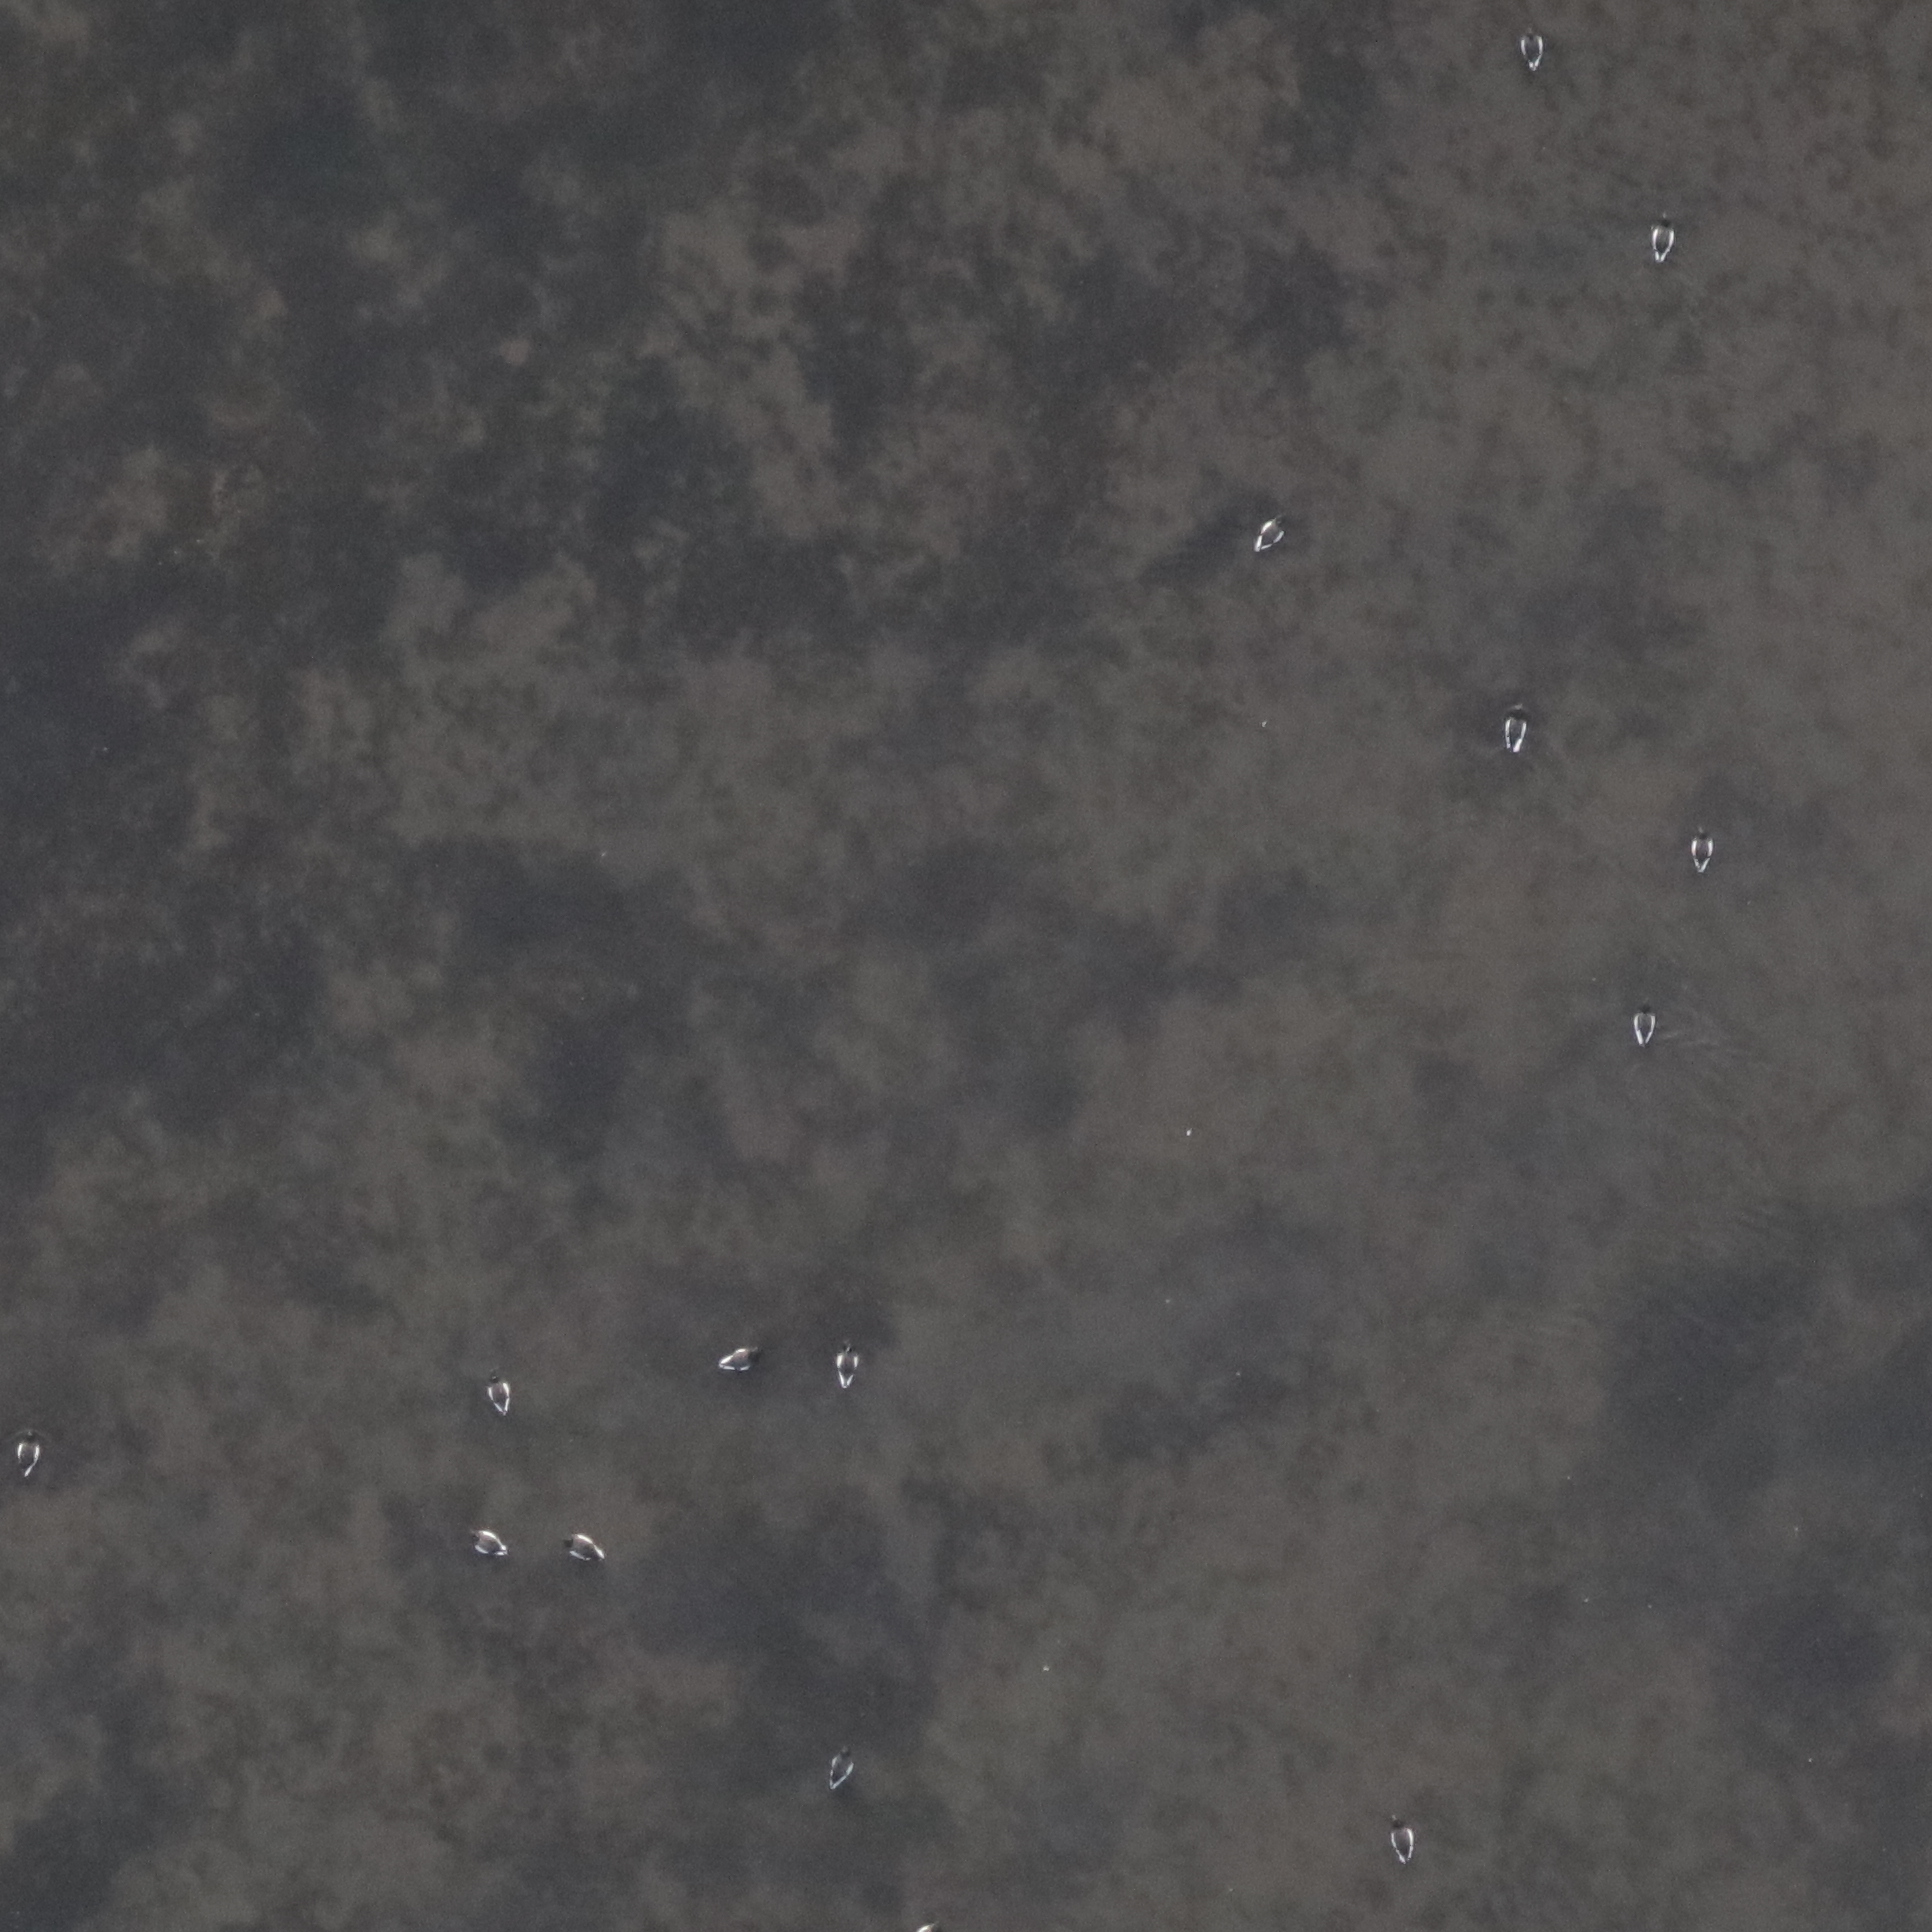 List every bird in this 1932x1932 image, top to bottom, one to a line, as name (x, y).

brant (1532, 52)
brant (1663, 239)
brant (1269, 534)
brant (1514, 729)
brant (1701, 849)
brant (1644, 1022)
brant (742, 1359)
brant (848, 1363)
brant (499, 1394)
brant (29, 1453)
brant (488, 1543)
brant (584, 1548)
brant (841, 1768)
brant (1400, 1839)